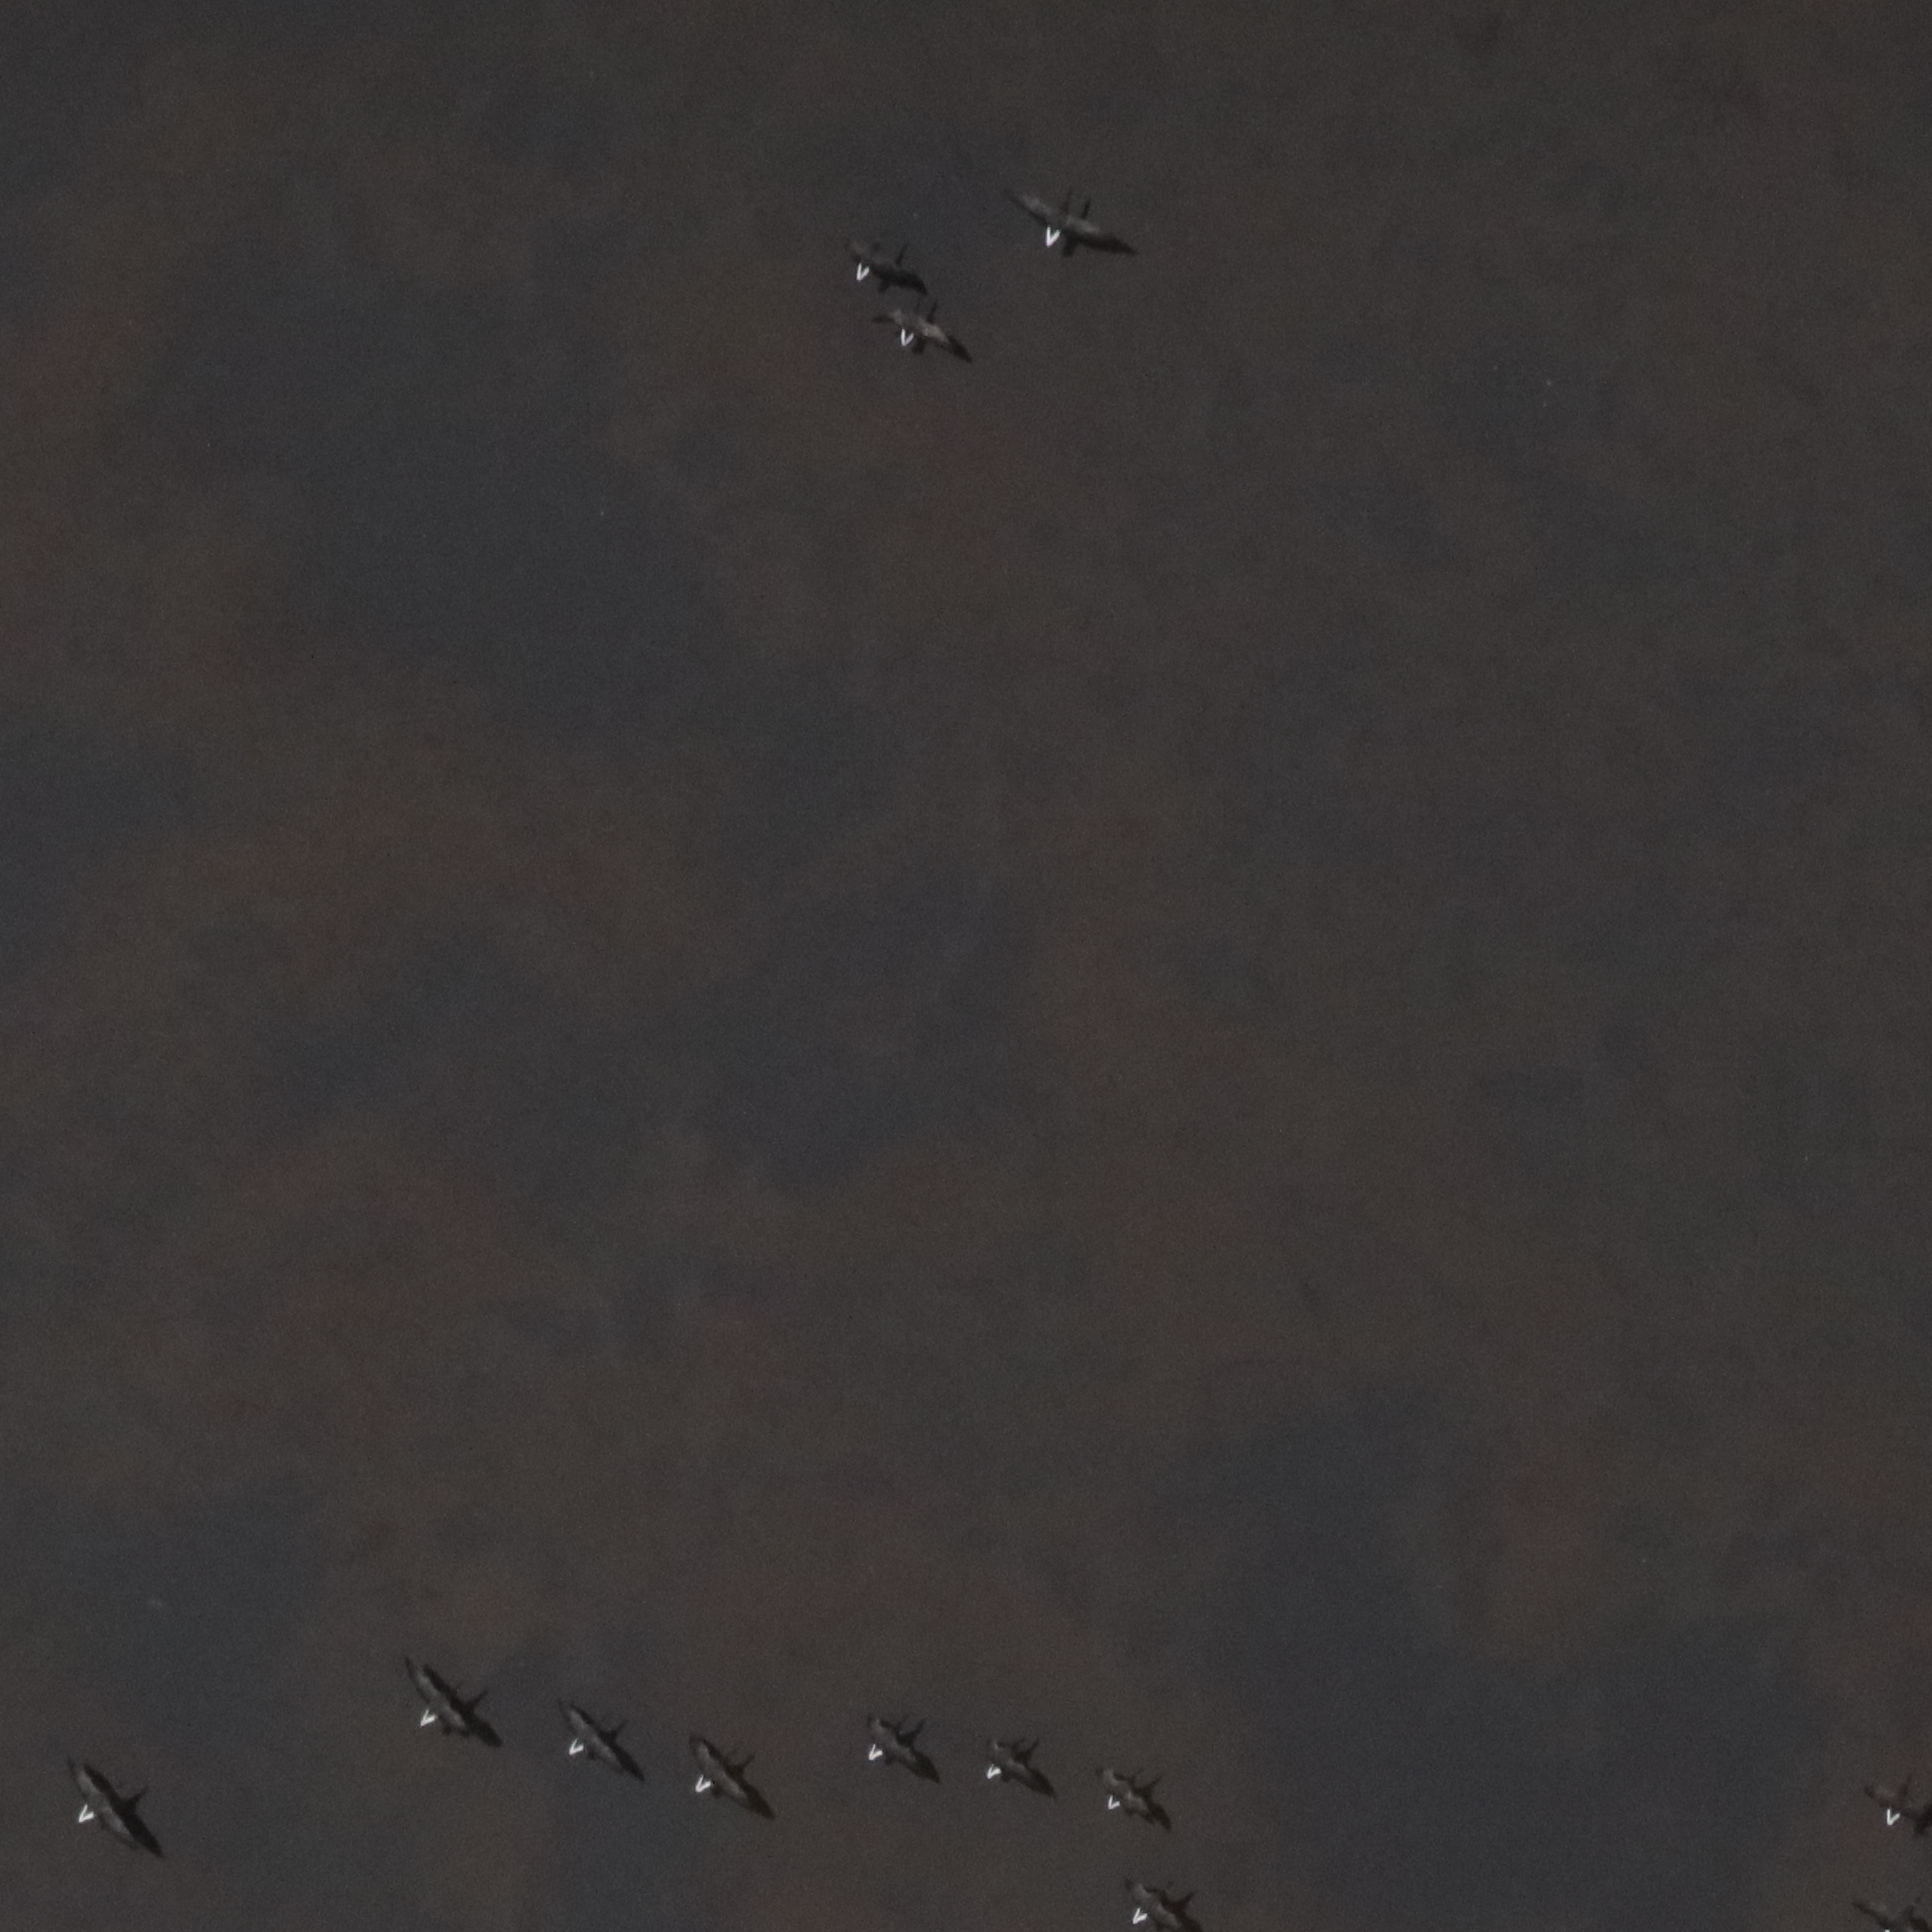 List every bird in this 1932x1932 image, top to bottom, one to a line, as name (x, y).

brant (1054, 219)
brant (873, 256)
brant (920, 328)
brant (434, 1700)
brant (593, 1729)
brant (894, 1738)
brant (1008, 1761)
brant (711, 1769)
brant (1121, 1788)
brant (1896, 1799)
brant (93, 1806)
brant (1146, 1908)
brant (1903, 1921)